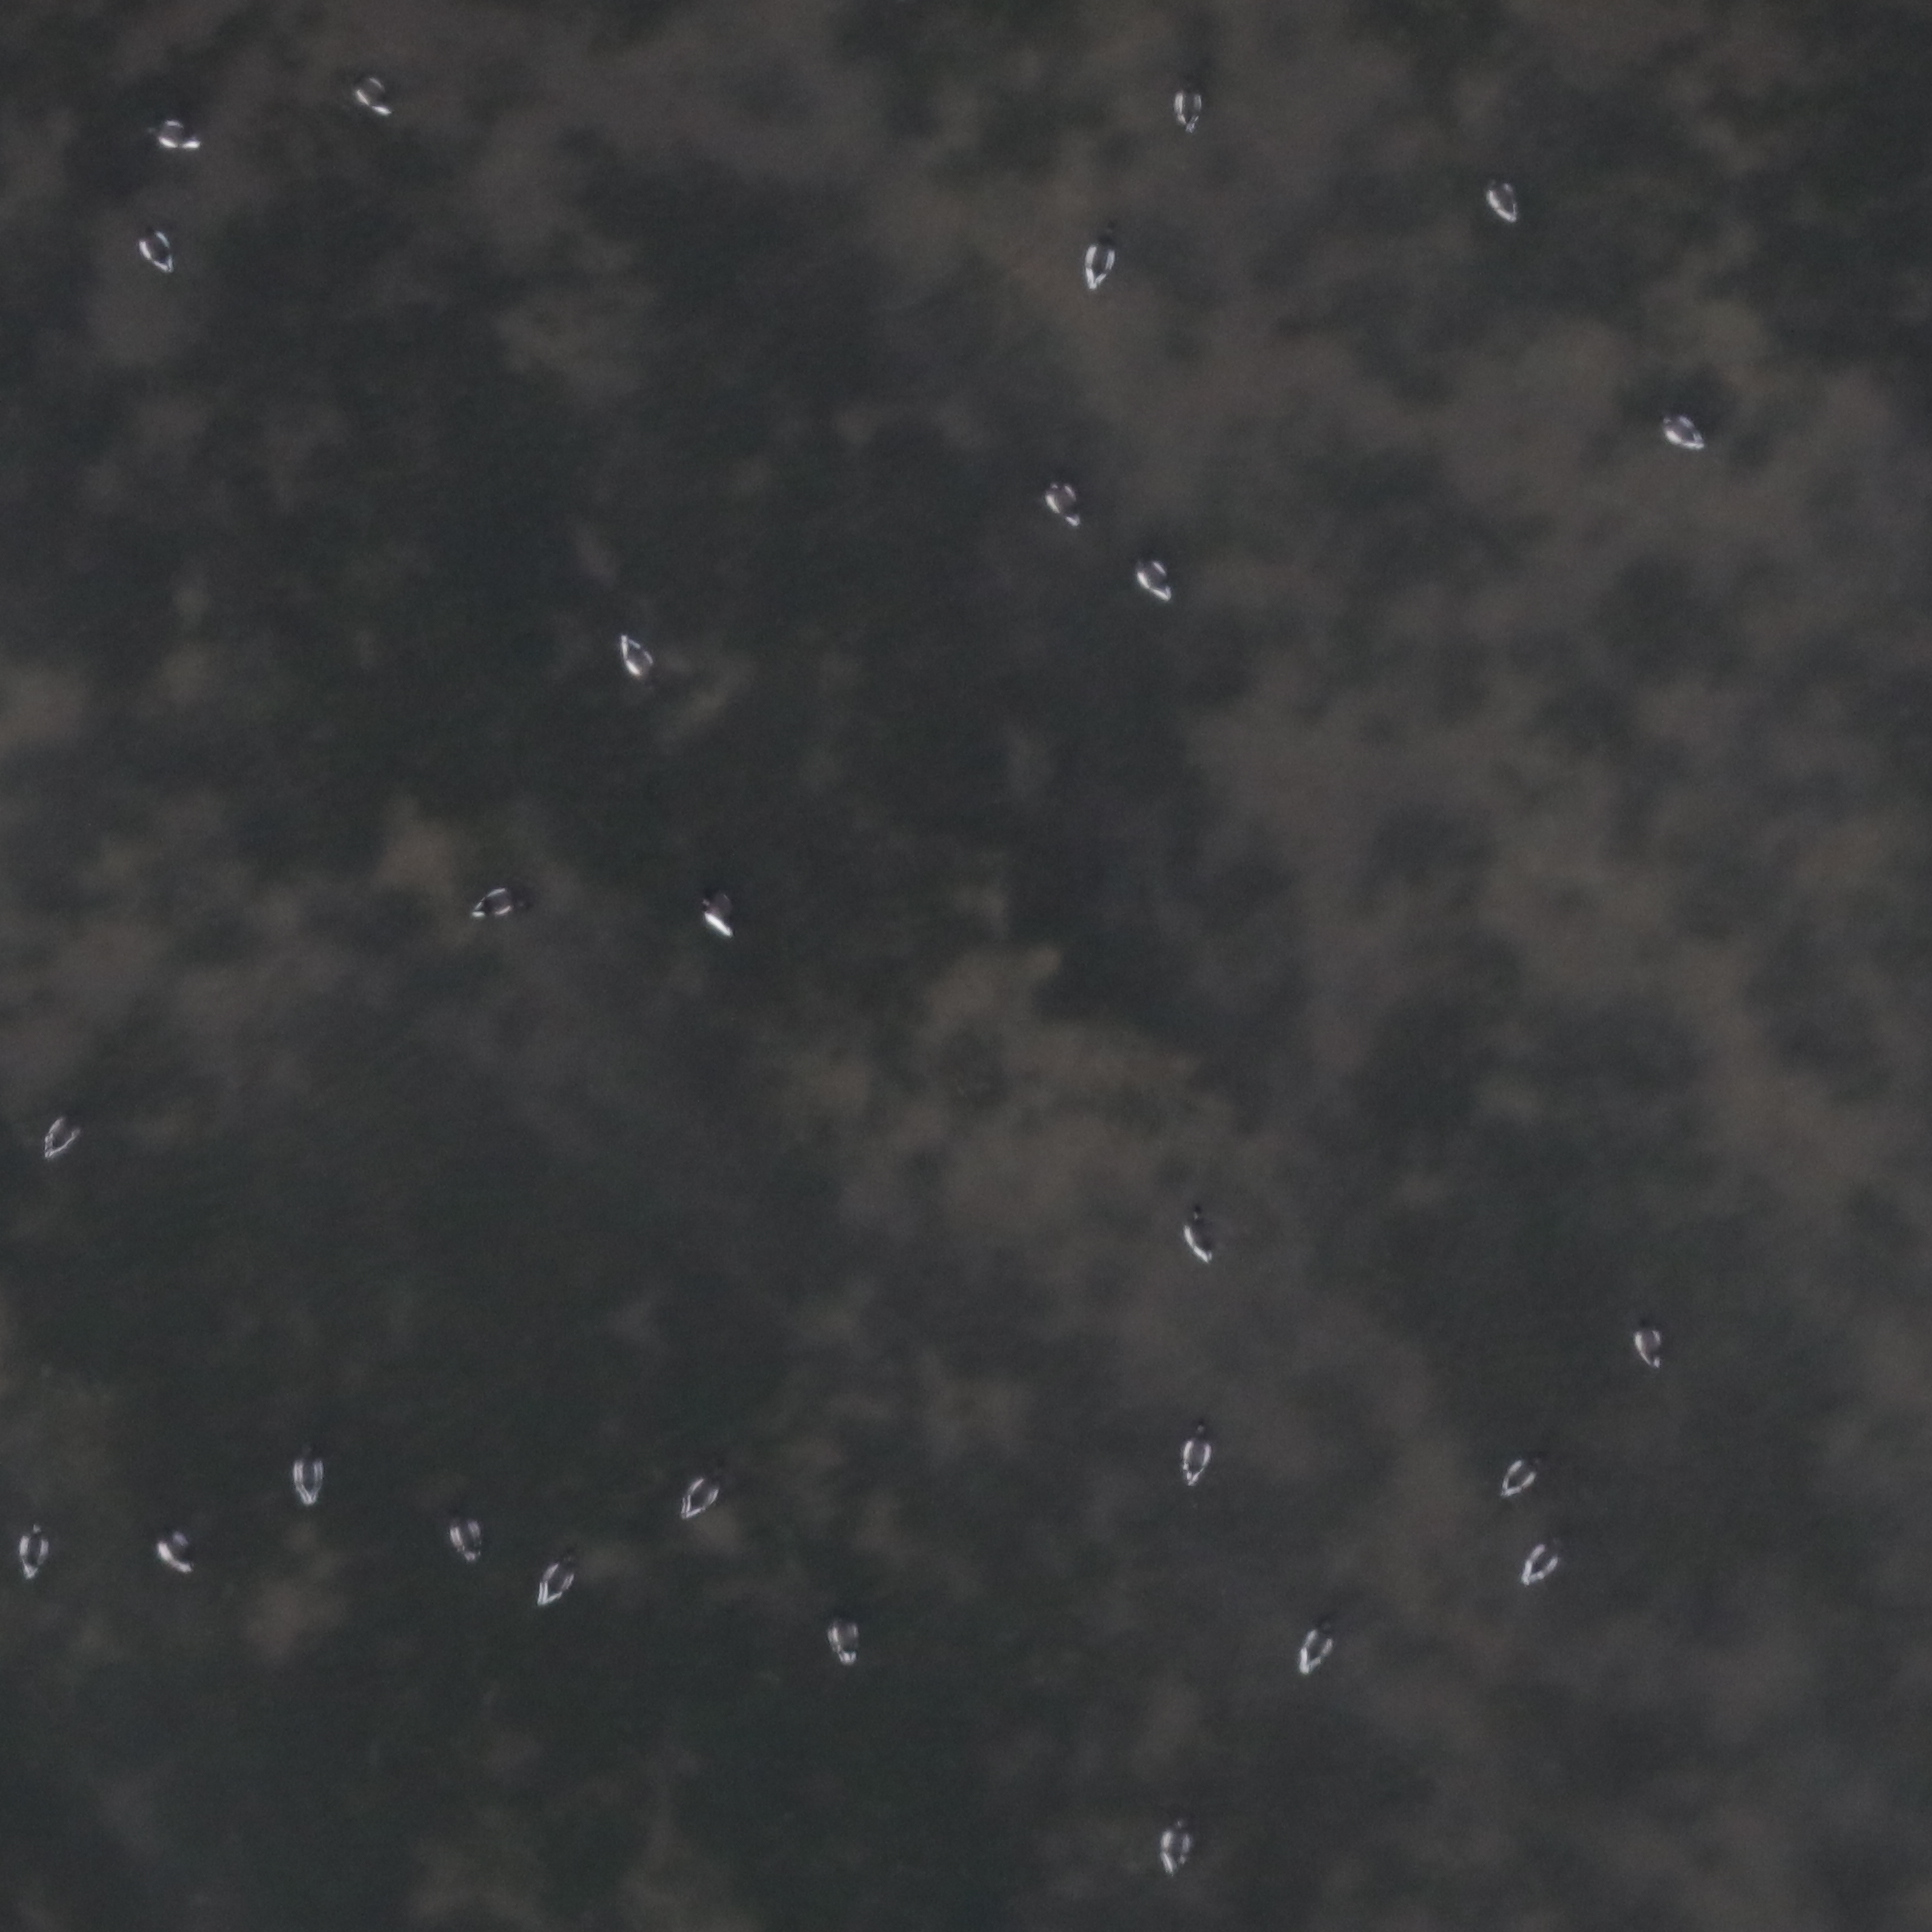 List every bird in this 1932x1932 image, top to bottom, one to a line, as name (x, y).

brant (375, 95)
brant (1188, 106)
brant (173, 136)
brant (1503, 200)
brant (158, 251)
brant (1101, 260)
brant (1680, 430)
brant (1064, 501)
brant (1155, 579)
brant (640, 659)
brant (497, 902)
brant (719, 915)
brant (59, 1134)
brant (1197, 1235)
brant (1648, 1343)
brant (1197, 1455)
brant (309, 1475)
brant (1520, 1475)
brant (703, 1494)
brant (467, 1536)
brant (175, 1550)
brant (34, 1551)
brant (1539, 1561)
brant (558, 1580)
brant (845, 1637)
brant (1319, 1646)
brant (1176, 1845)